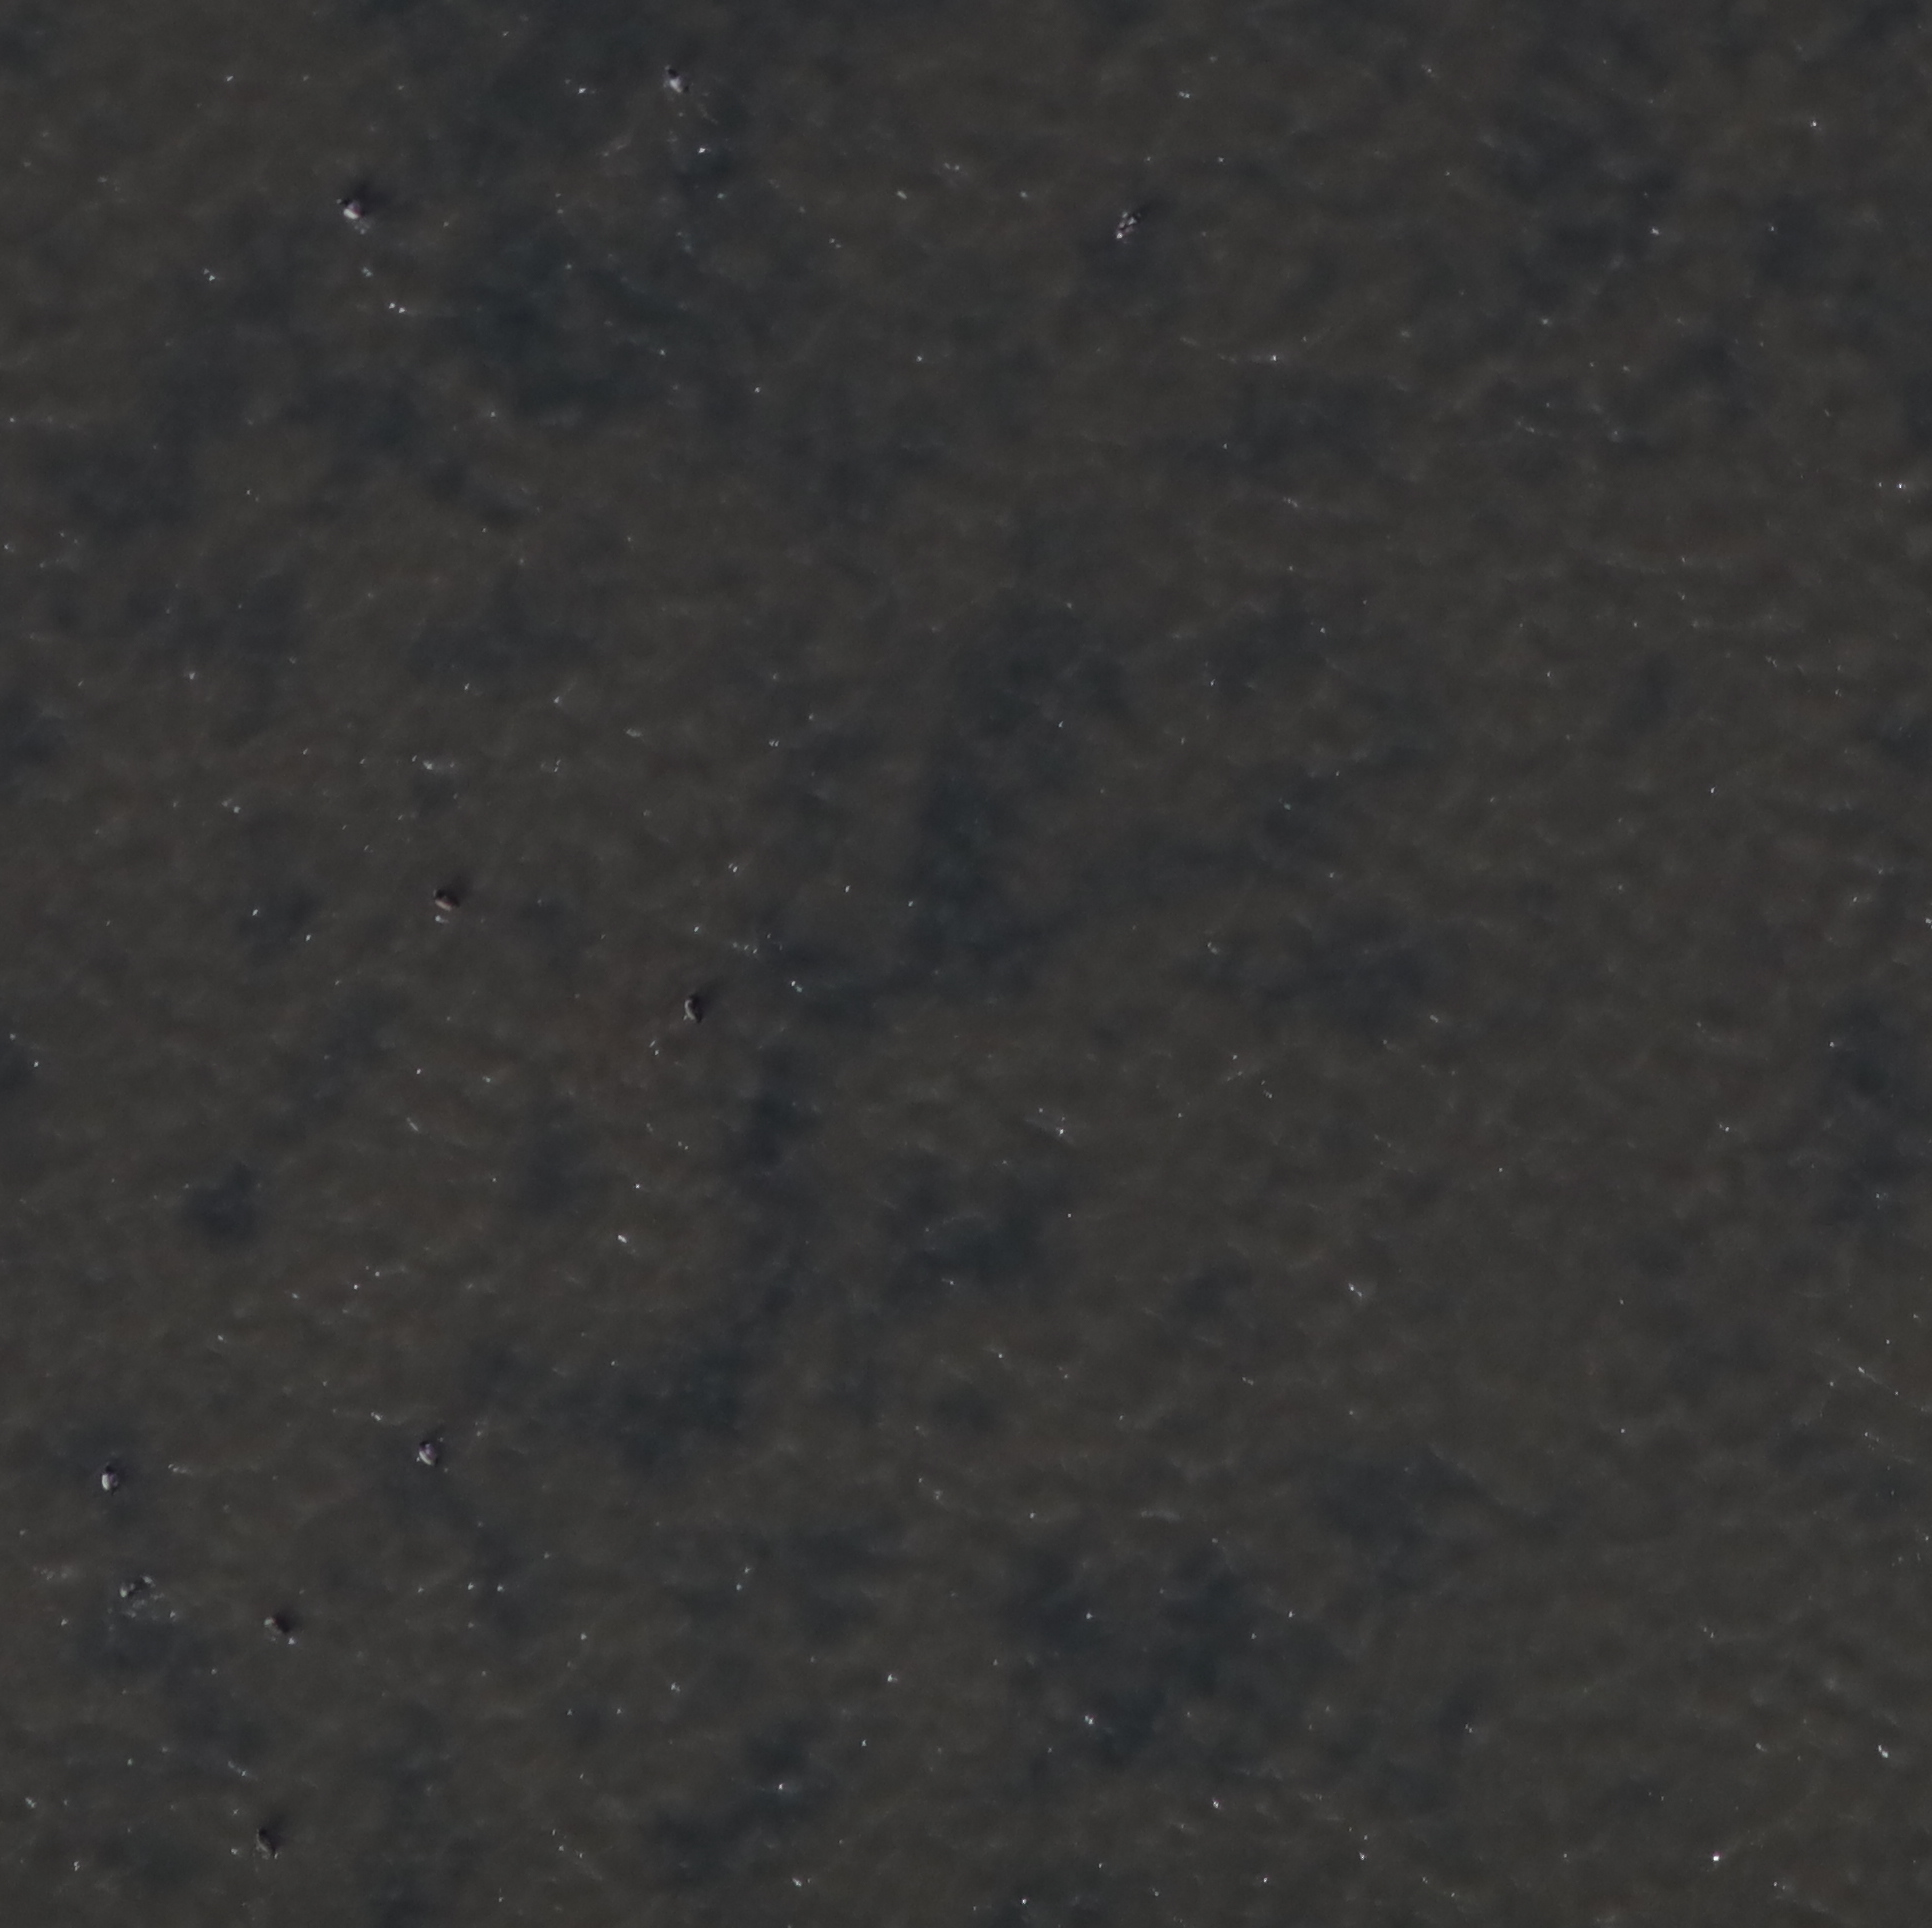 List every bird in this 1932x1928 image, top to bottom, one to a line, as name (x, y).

other bird (674, 82)
other bird (357, 208)
other bird (1126, 223)
other bird (446, 897)
other bird (693, 1010)
other bird (425, 1451)
other bird (114, 1477)
other bird (142, 1589)
other bird (271, 1622)
other bird (265, 1846)